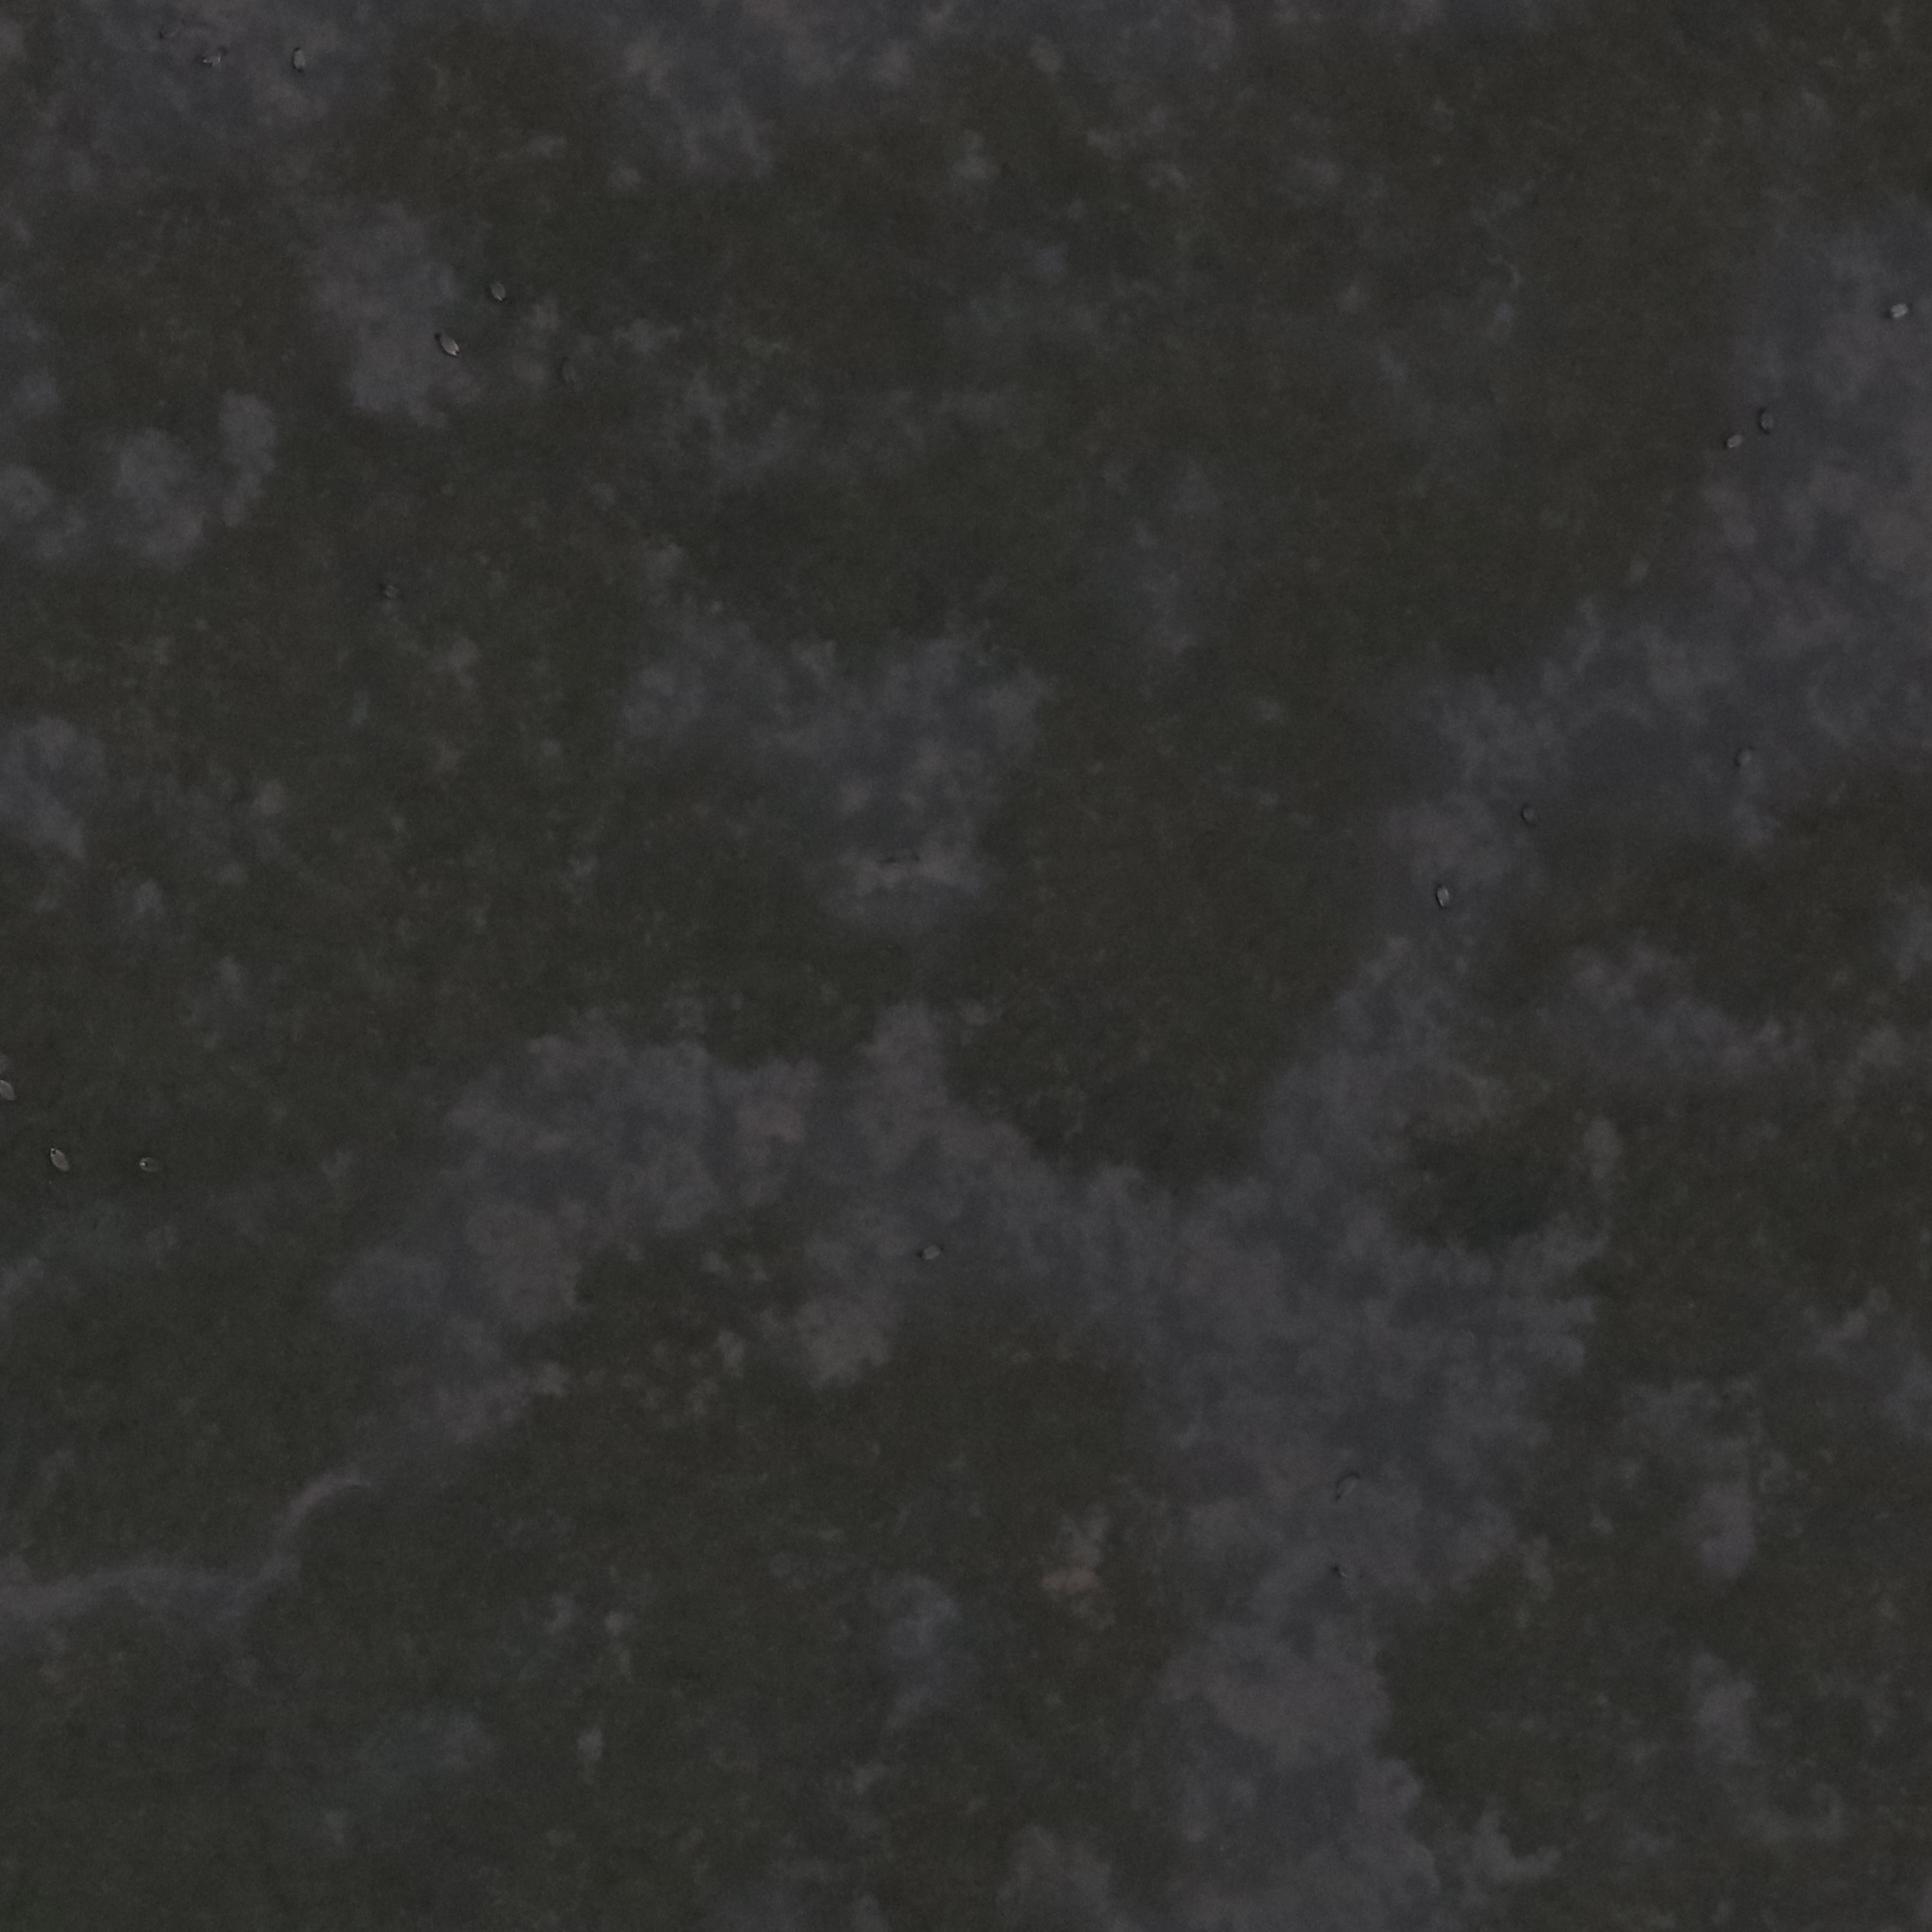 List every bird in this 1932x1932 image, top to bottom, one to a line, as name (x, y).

Canada goose (169, 30)
Canada goose (293, 60)
Canada goose (213, 62)
Canada goose (499, 288)
Canada goose (1901, 317)
Canada goose (451, 347)
Canada goose (573, 367)
Canada goose (1768, 418)
Canada goose (1737, 440)
Canada goose (393, 587)
Canada goose (1738, 753)
Canada goose (1537, 817)
Canada goose (906, 860)
Canada goose (1443, 896)
Canada goose (4, 1090)
Canada goose (56, 1161)
Canada goose (151, 1166)
Canada goose (925, 1254)
Canada goose (1343, 1486)
Canada goose (1353, 1571)